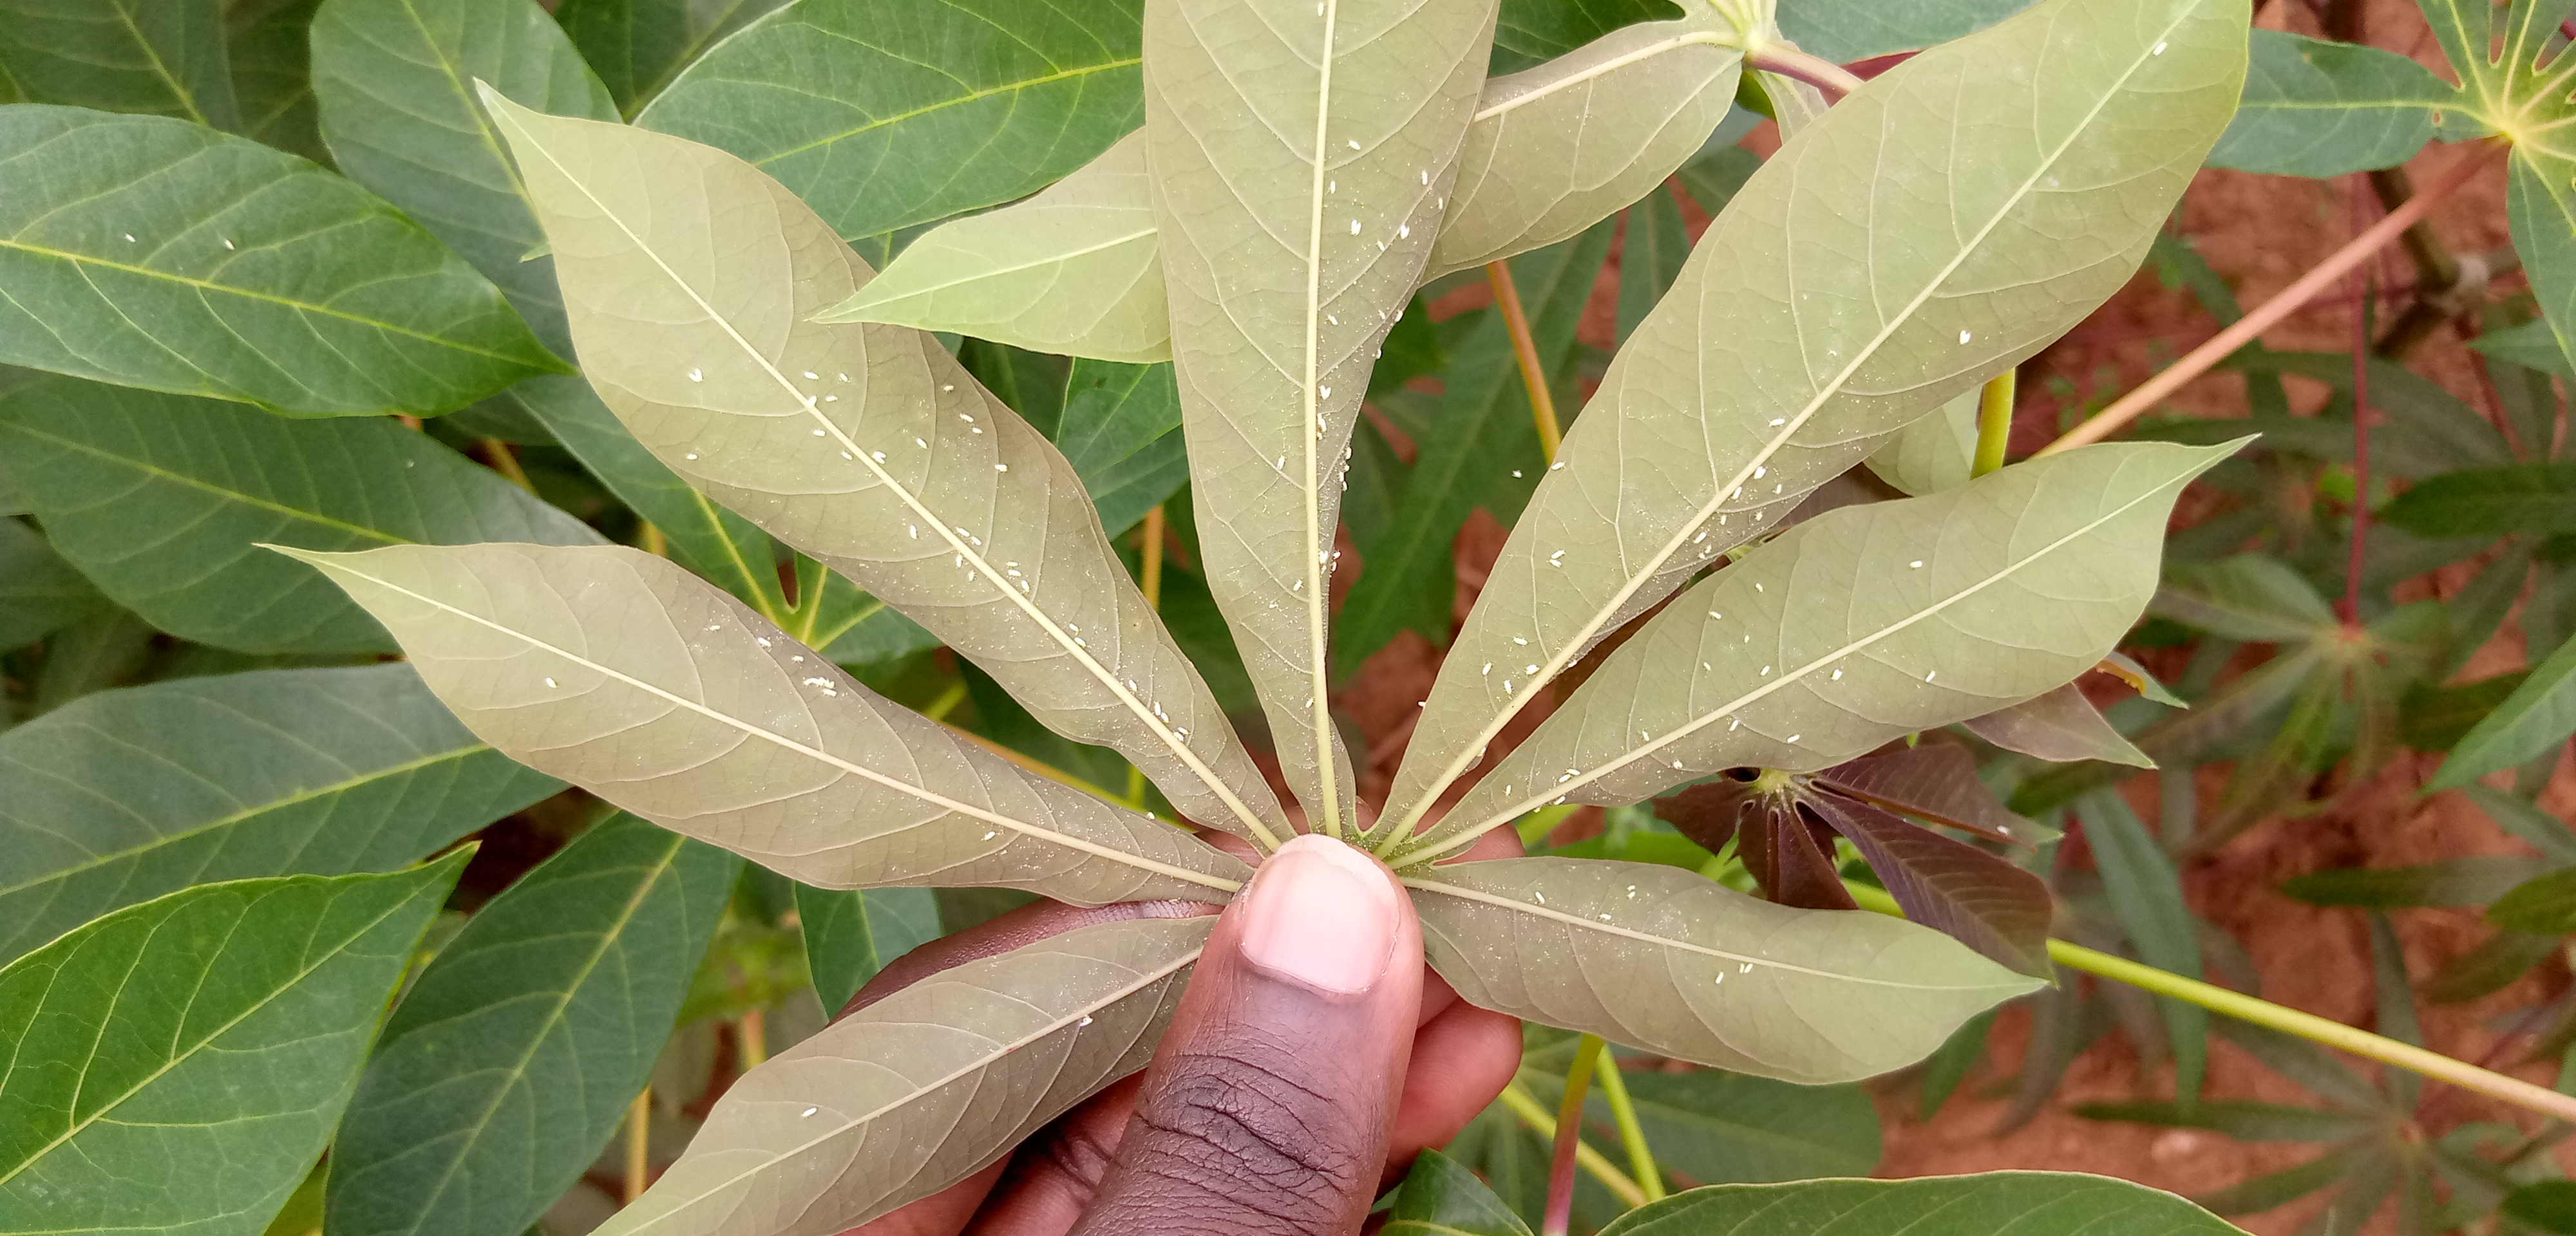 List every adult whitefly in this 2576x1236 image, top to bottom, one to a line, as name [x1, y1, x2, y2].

whitefly [1313, 1, 1328, 22]
whitefly [2134, 8, 2206, 81]
whitefly [1345, 136, 1363, 154]
whitefly [1419, 167, 1430, 186]
whitefly [1325, 175, 1340, 198]
whitefly [1434, 194, 1445, 211]
whitefly [1347, 218, 1365, 237]
whitefly [1396, 221, 1412, 240]
whitefly [1374, 239, 1387, 255]
whitefly [1392, 306, 1404, 324]
whitefly [1373, 307, 1387, 324]
whitefly [1326, 312, 1346, 330]
whitefly [1957, 313, 1996, 360]
whitefly [1373, 347, 1385, 360]
whitefly [690, 362, 723, 392]
whitefly [801, 364, 822, 384]
whitefly [836, 365, 853, 386]
whitefly [940, 377, 959, 394]
whitefly [1318, 382, 1340, 401]
whitefly [825, 386, 842, 406]
whitefly [804, 390, 819, 417]
whitefly [952, 407, 980, 428]
whitefly [1768, 411, 1795, 431]
whitefly [1314, 413, 1331, 435]
whitefly [969, 422, 987, 438]
whitefly [810, 427, 834, 446]
whitefly [1312, 429, 1328, 445]
whitefly [911, 434, 932, 452]
whitefly [677, 438, 714, 471]
whitefly [1343, 442, 1354, 462]
whitefly [866, 443, 893, 467]
whitefly [835, 445, 859, 464]
whitefly [1275, 453, 1287, 471]
whitefly [1551, 458, 1570, 474]
whitefly [988, 459, 1009, 475]
whitefly [1341, 460, 1352, 477]
whitefly [1750, 464, 1768, 482]
whitefly [1335, 470, 1347, 484]
whitefly [1339, 479, 1350, 492]
whitefly [1772, 482, 1784, 497]
whitefly [1730, 483, 1744, 501]
whitefly [1747, 507, 1766, 524]
whitefly [1717, 510, 1730, 529]
whitefly [908, 521, 919, 540]
whitefly [953, 521, 975, 542]
whitefly [1692, 529, 1709, 544]
whitefly [971, 532, 982, 549]
whitefly [1699, 540, 1715, 555]
whitefly [1549, 545, 1567, 561]
whitefly [1331, 545, 1343, 572]
whitefly [1319, 548, 1331, 567]
whitefly [1694, 549, 1708, 564]
whitefly [951, 552, 965, 570]
whitefly [1549, 552, 1572, 572]
whitefly [1003, 556, 1022, 570]
whitefly [1904, 559, 1931, 572]
whitefly [1330, 560, 1344, 576]
whitefly [1319, 563, 1332, 577]
whitefly [1006, 563, 1024, 583]
whitefly [965, 568, 977, 586]
whitefly [1018, 576, 1033, 597]
whitefly [1290, 576, 1308, 595]
whitefly [1749, 577, 1765, 594]
whitefly [1257, 601, 1283, 613]
whitefly [1707, 604, 1724, 624]
whitefly [1068, 616, 1083, 635]
whitefly [709, 619, 725, 640]
whitefly [755, 632, 773, 651]
whitefly [1072, 633, 1089, 650]
whitefly [1508, 633, 1536, 649]
whitefly [1742, 633, 1750, 645]
whitefly [788, 650, 808, 666]
whitefly [1482, 657, 1491, 676]
whitefly [1702, 657, 1712, 677]
whitefly [1756, 660, 1770, 680]
whitefly [1524, 660, 1539, 677]
whitefly [1831, 666, 1844, 683]
whitefly [1918, 668, 1937, 684]
whitefly [539, 670, 562, 693]
whitefly [819, 672, 839, 690]
whitefly [804, 673, 823, 688]
whitefly [1126, 673, 1144, 697]
whitefly [1501, 677, 1513, 696]
whitefly [818, 686, 839, 702]
whitefly [1303, 692, 1317, 710]
whitefly [1417, 699, 1426, 711]
whitefly [1152, 700, 1172, 725]
whitefly [1723, 715, 1741, 734]
whitefly [1171, 723, 1191, 743]
whitefly [1639, 729, 1651, 743]
whitefly [1785, 733, 1801, 746]
whitefly [1668, 757, 1687, 774]
whitefly [1562, 763, 1584, 780]
whitefly [1558, 769, 1577, 787]
whitefly [1504, 782, 1513, 796]
whitefly [1553, 791, 1571, 809]
whitefly [1531, 802, 1546, 818]
whitefly [1142, 807, 1160, 826]
whitefly [978, 827, 998, 847]
whitefly [1626, 883, 1639, 901]
whitefly [1533, 888, 1551, 906]
whitefly [1596, 911, 1613, 924]
whitefly [1737, 959, 1755, 977]
whitefly [1708, 965, 1728, 988]
whitefly [1073, 1009, 1103, 1028]
whitefly [798, 1107, 819, 1121]